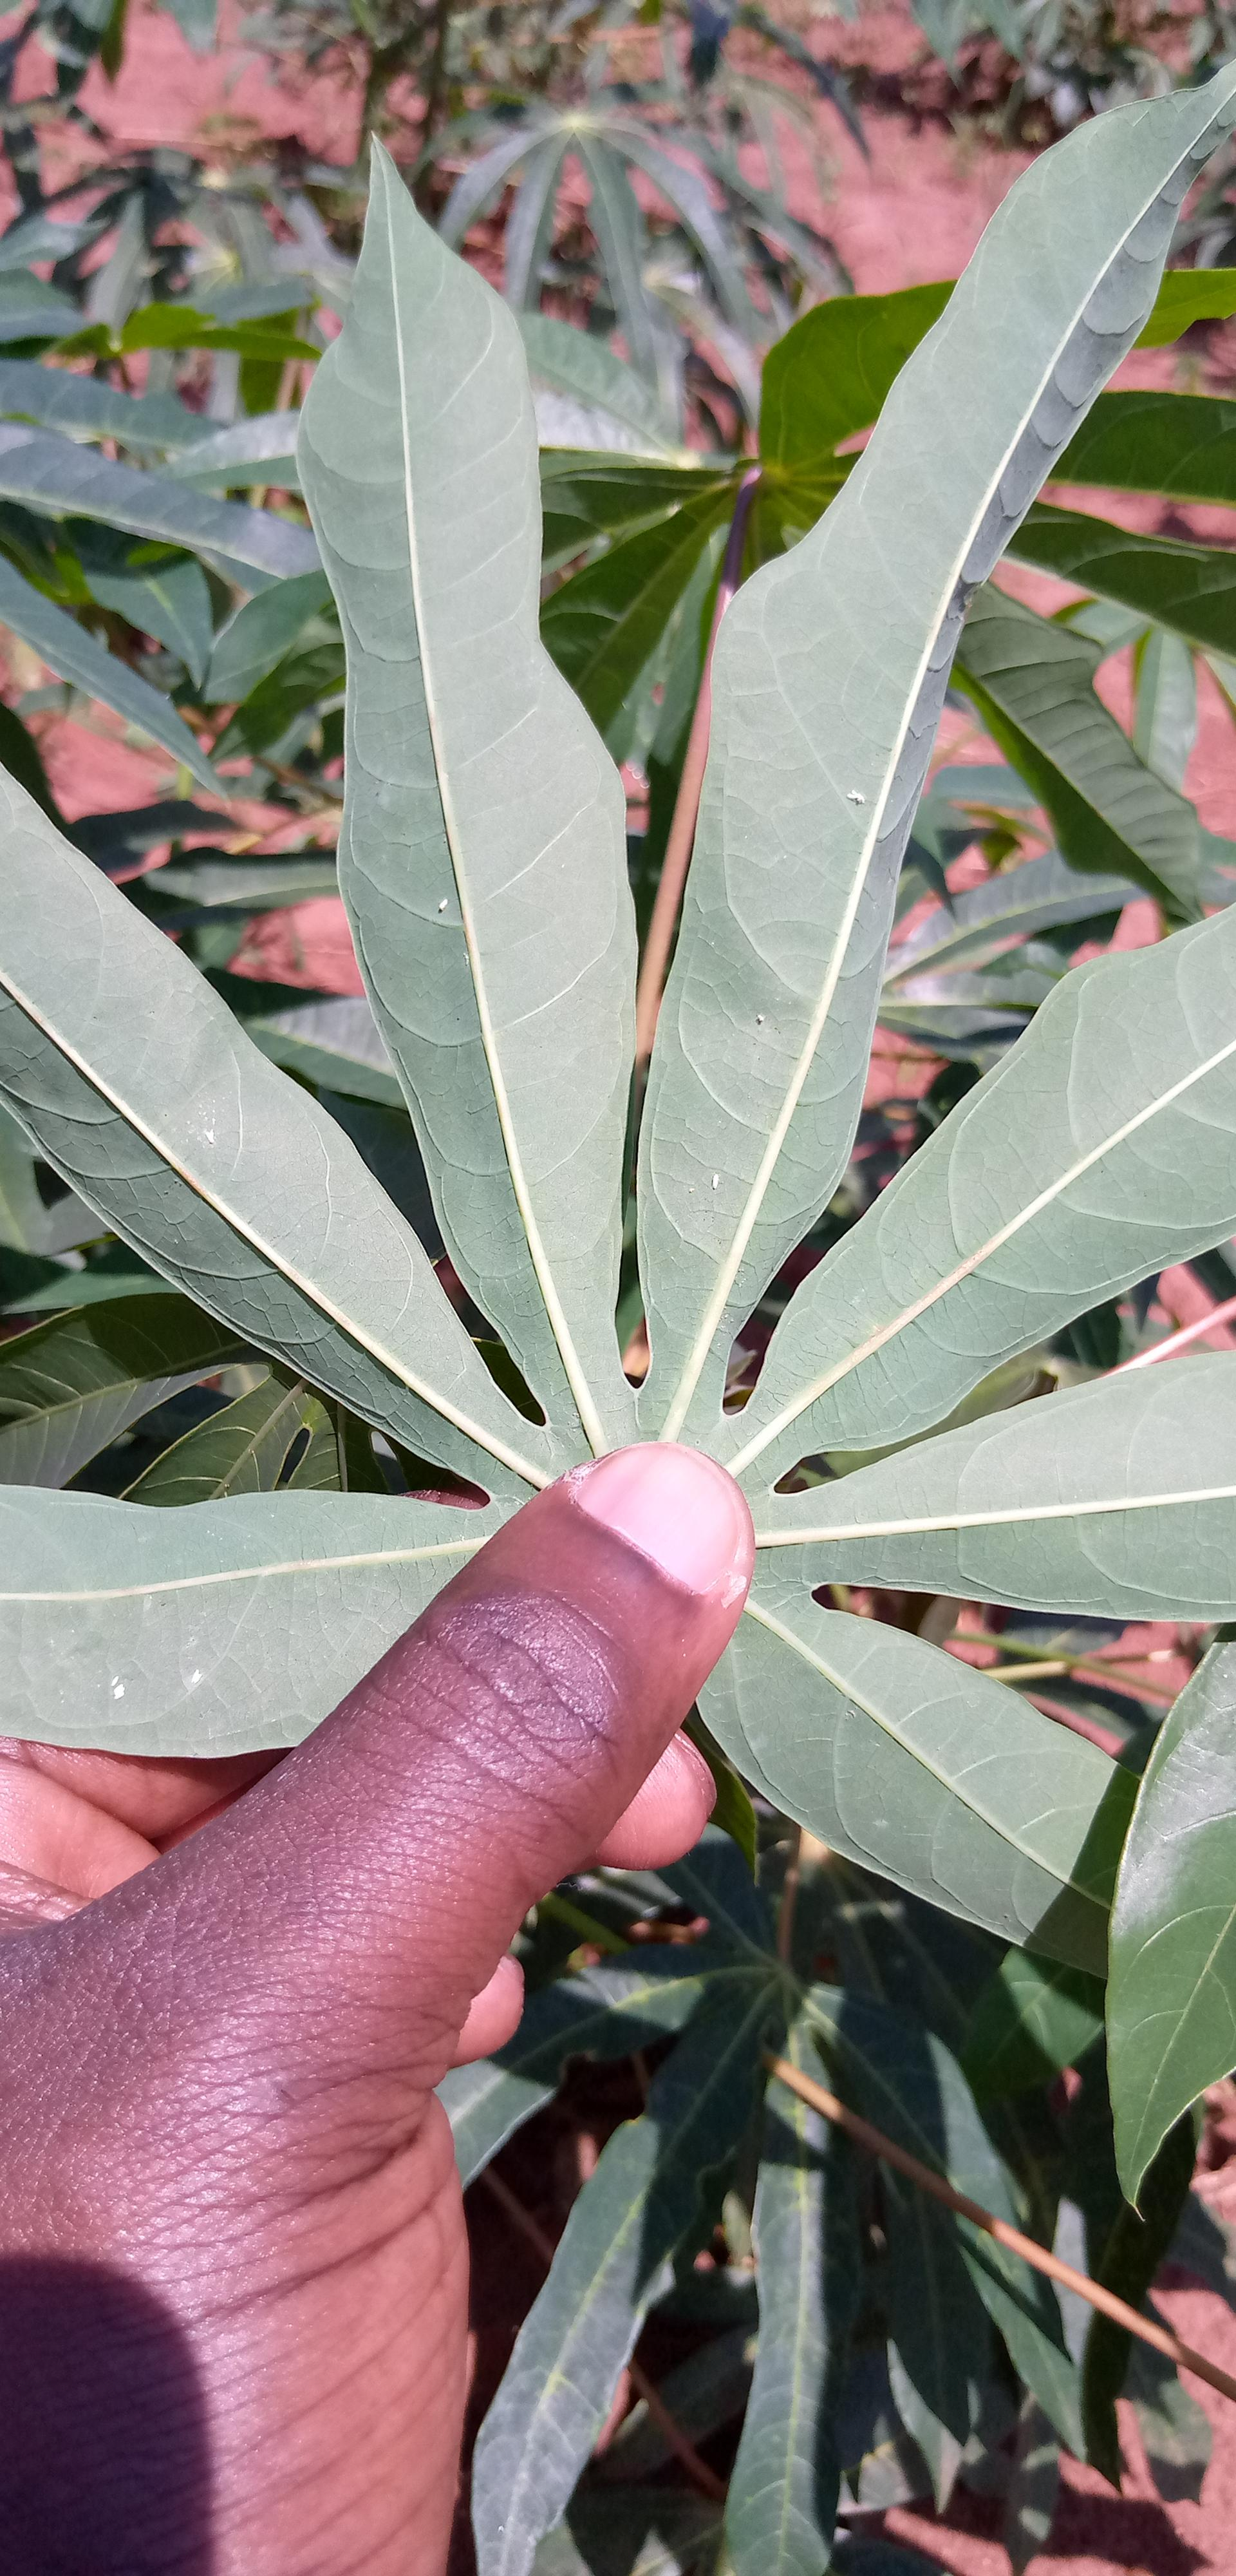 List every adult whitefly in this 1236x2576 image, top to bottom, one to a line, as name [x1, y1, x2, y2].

whitefly [844, 786, 870, 809]
whitefly [435, 895, 454, 913]
whitefly [751, 1010, 769, 1026]
whitefly [201, 1126, 218, 1148]
whitefly [708, 1169, 721, 1192]
whitefly [183, 1667, 211, 1687]
whitefly [113, 1672, 123, 1685]
whitefly [111, 1686, 129, 1700]